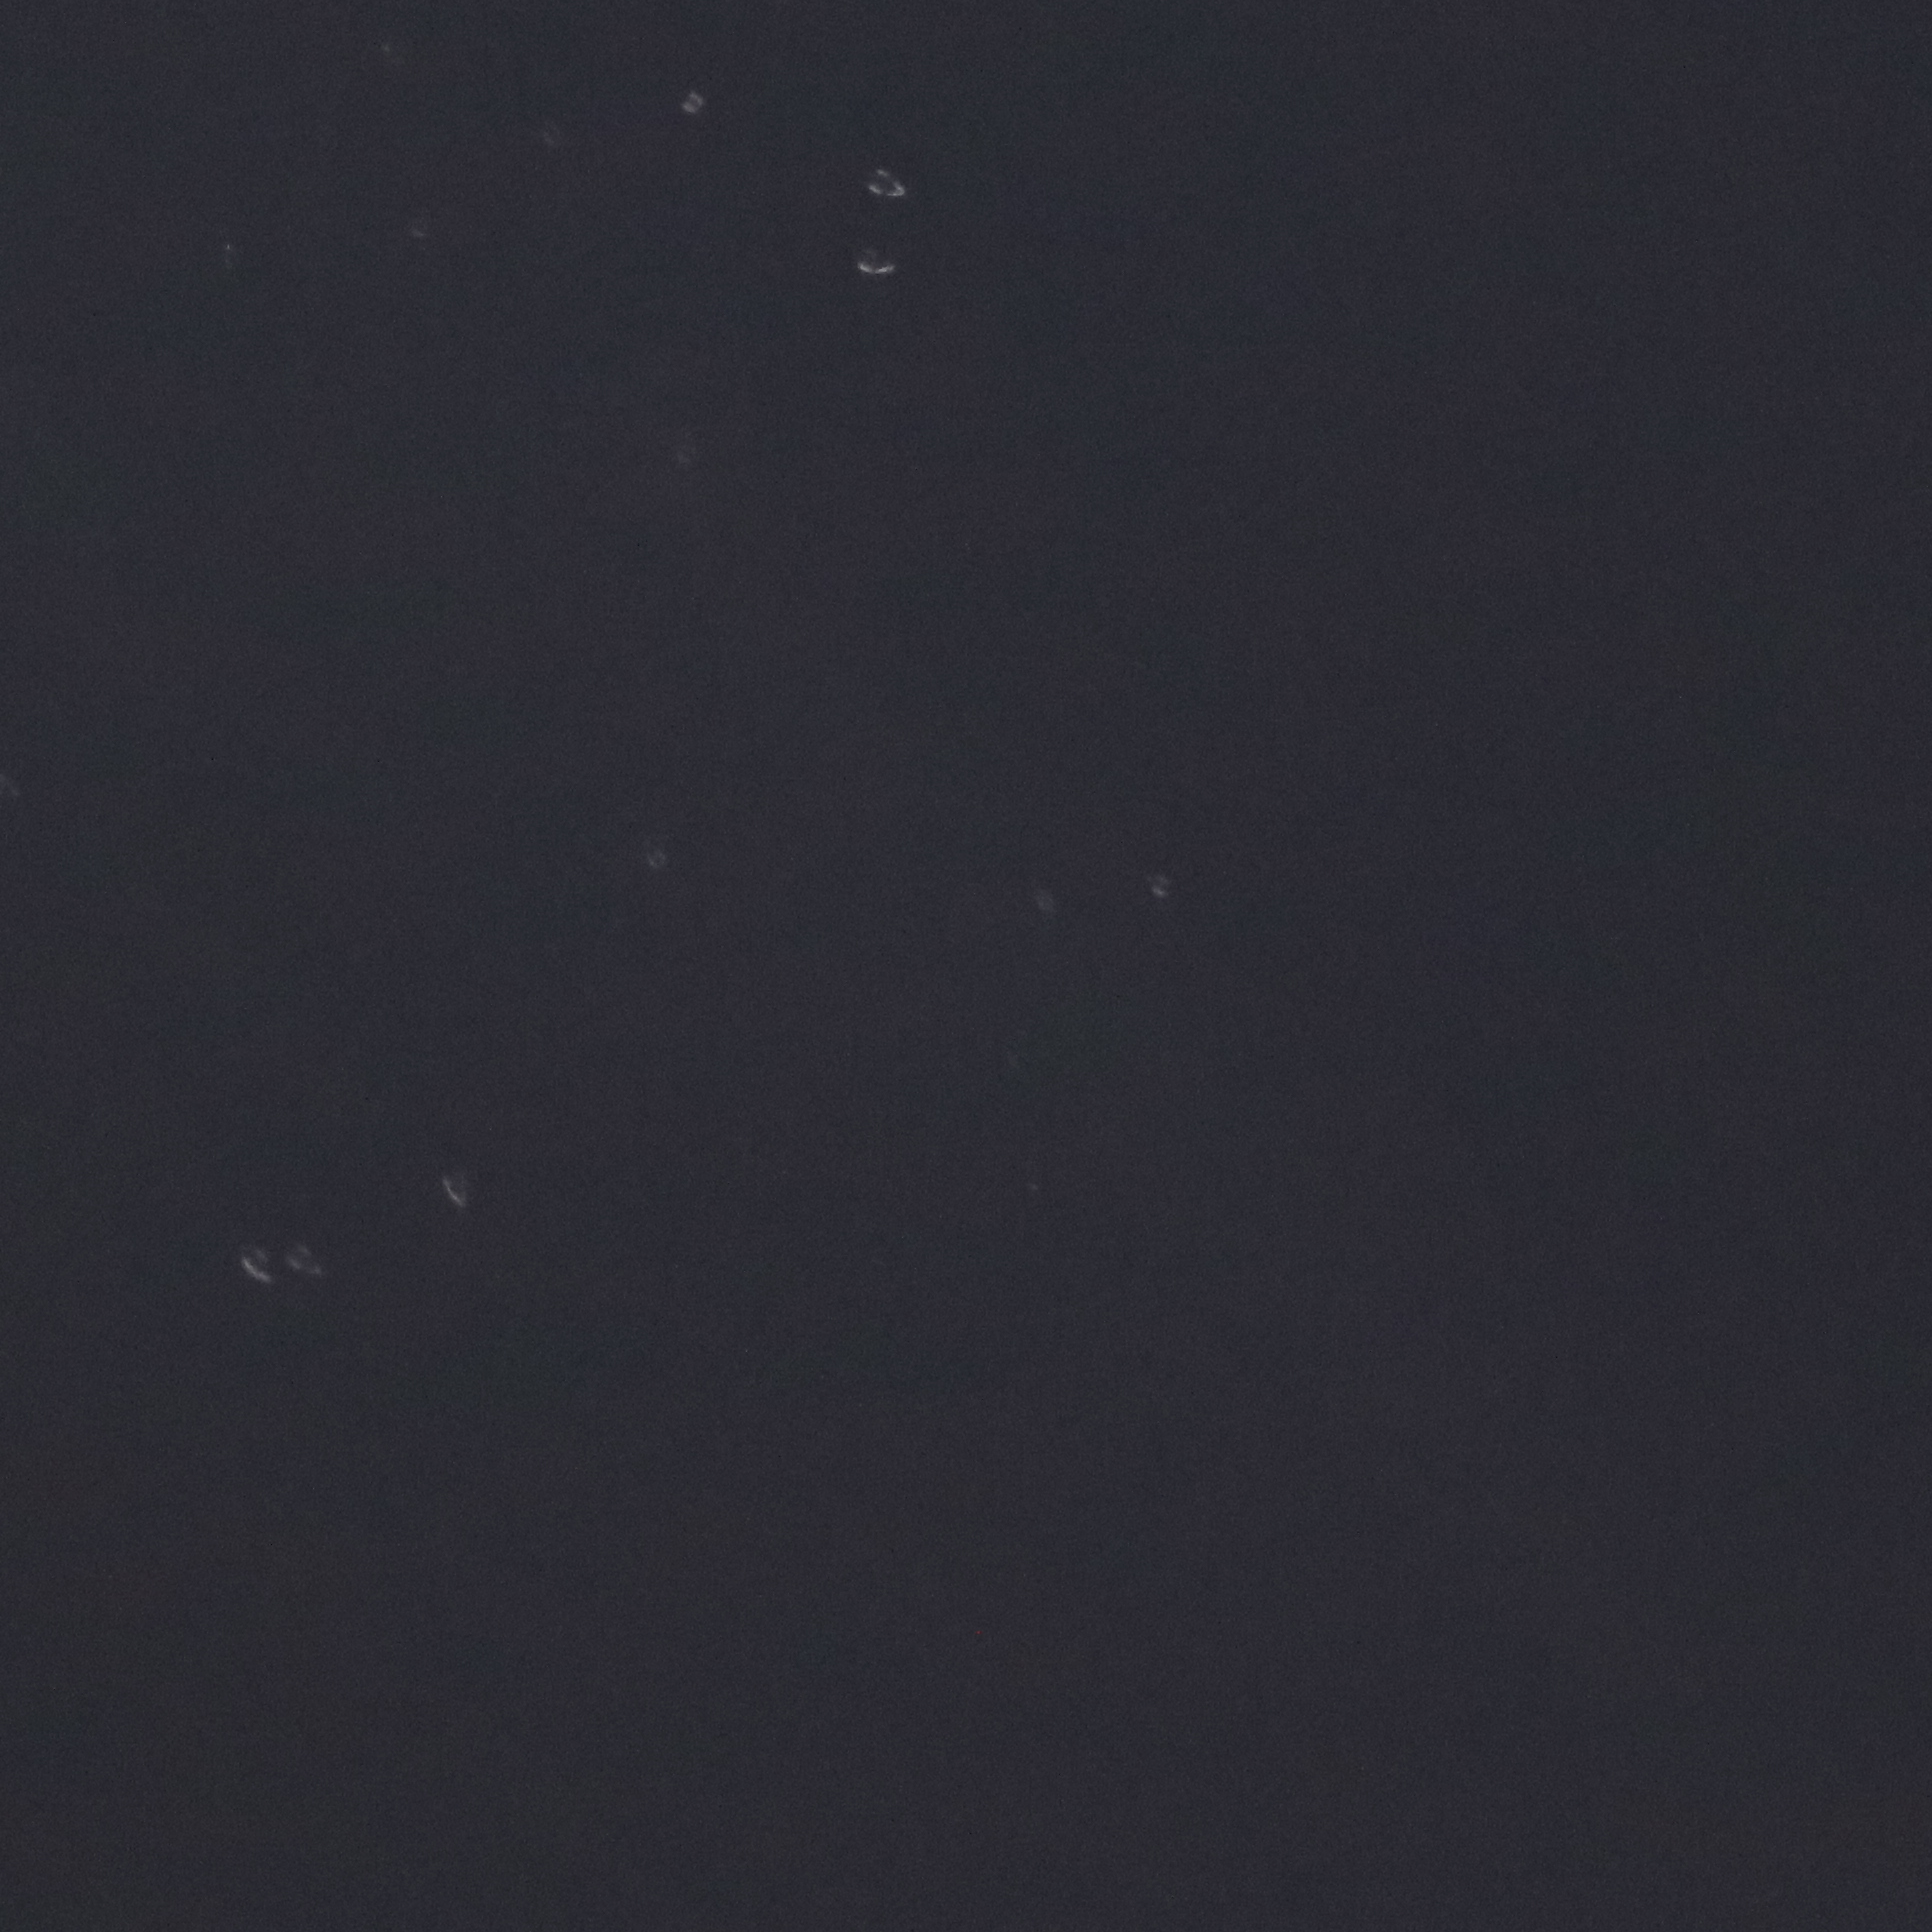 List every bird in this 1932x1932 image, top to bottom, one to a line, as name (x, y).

brant (692, 100)
brant (548, 135)
brant (888, 185)
brant (417, 226)
brant (231, 245)
brant (875, 266)
brant (3, 788)
brant (651, 858)
brant (1160, 892)
brant (1051, 895)
brant (460, 1196)
brant (253, 1263)
brant (303, 1264)